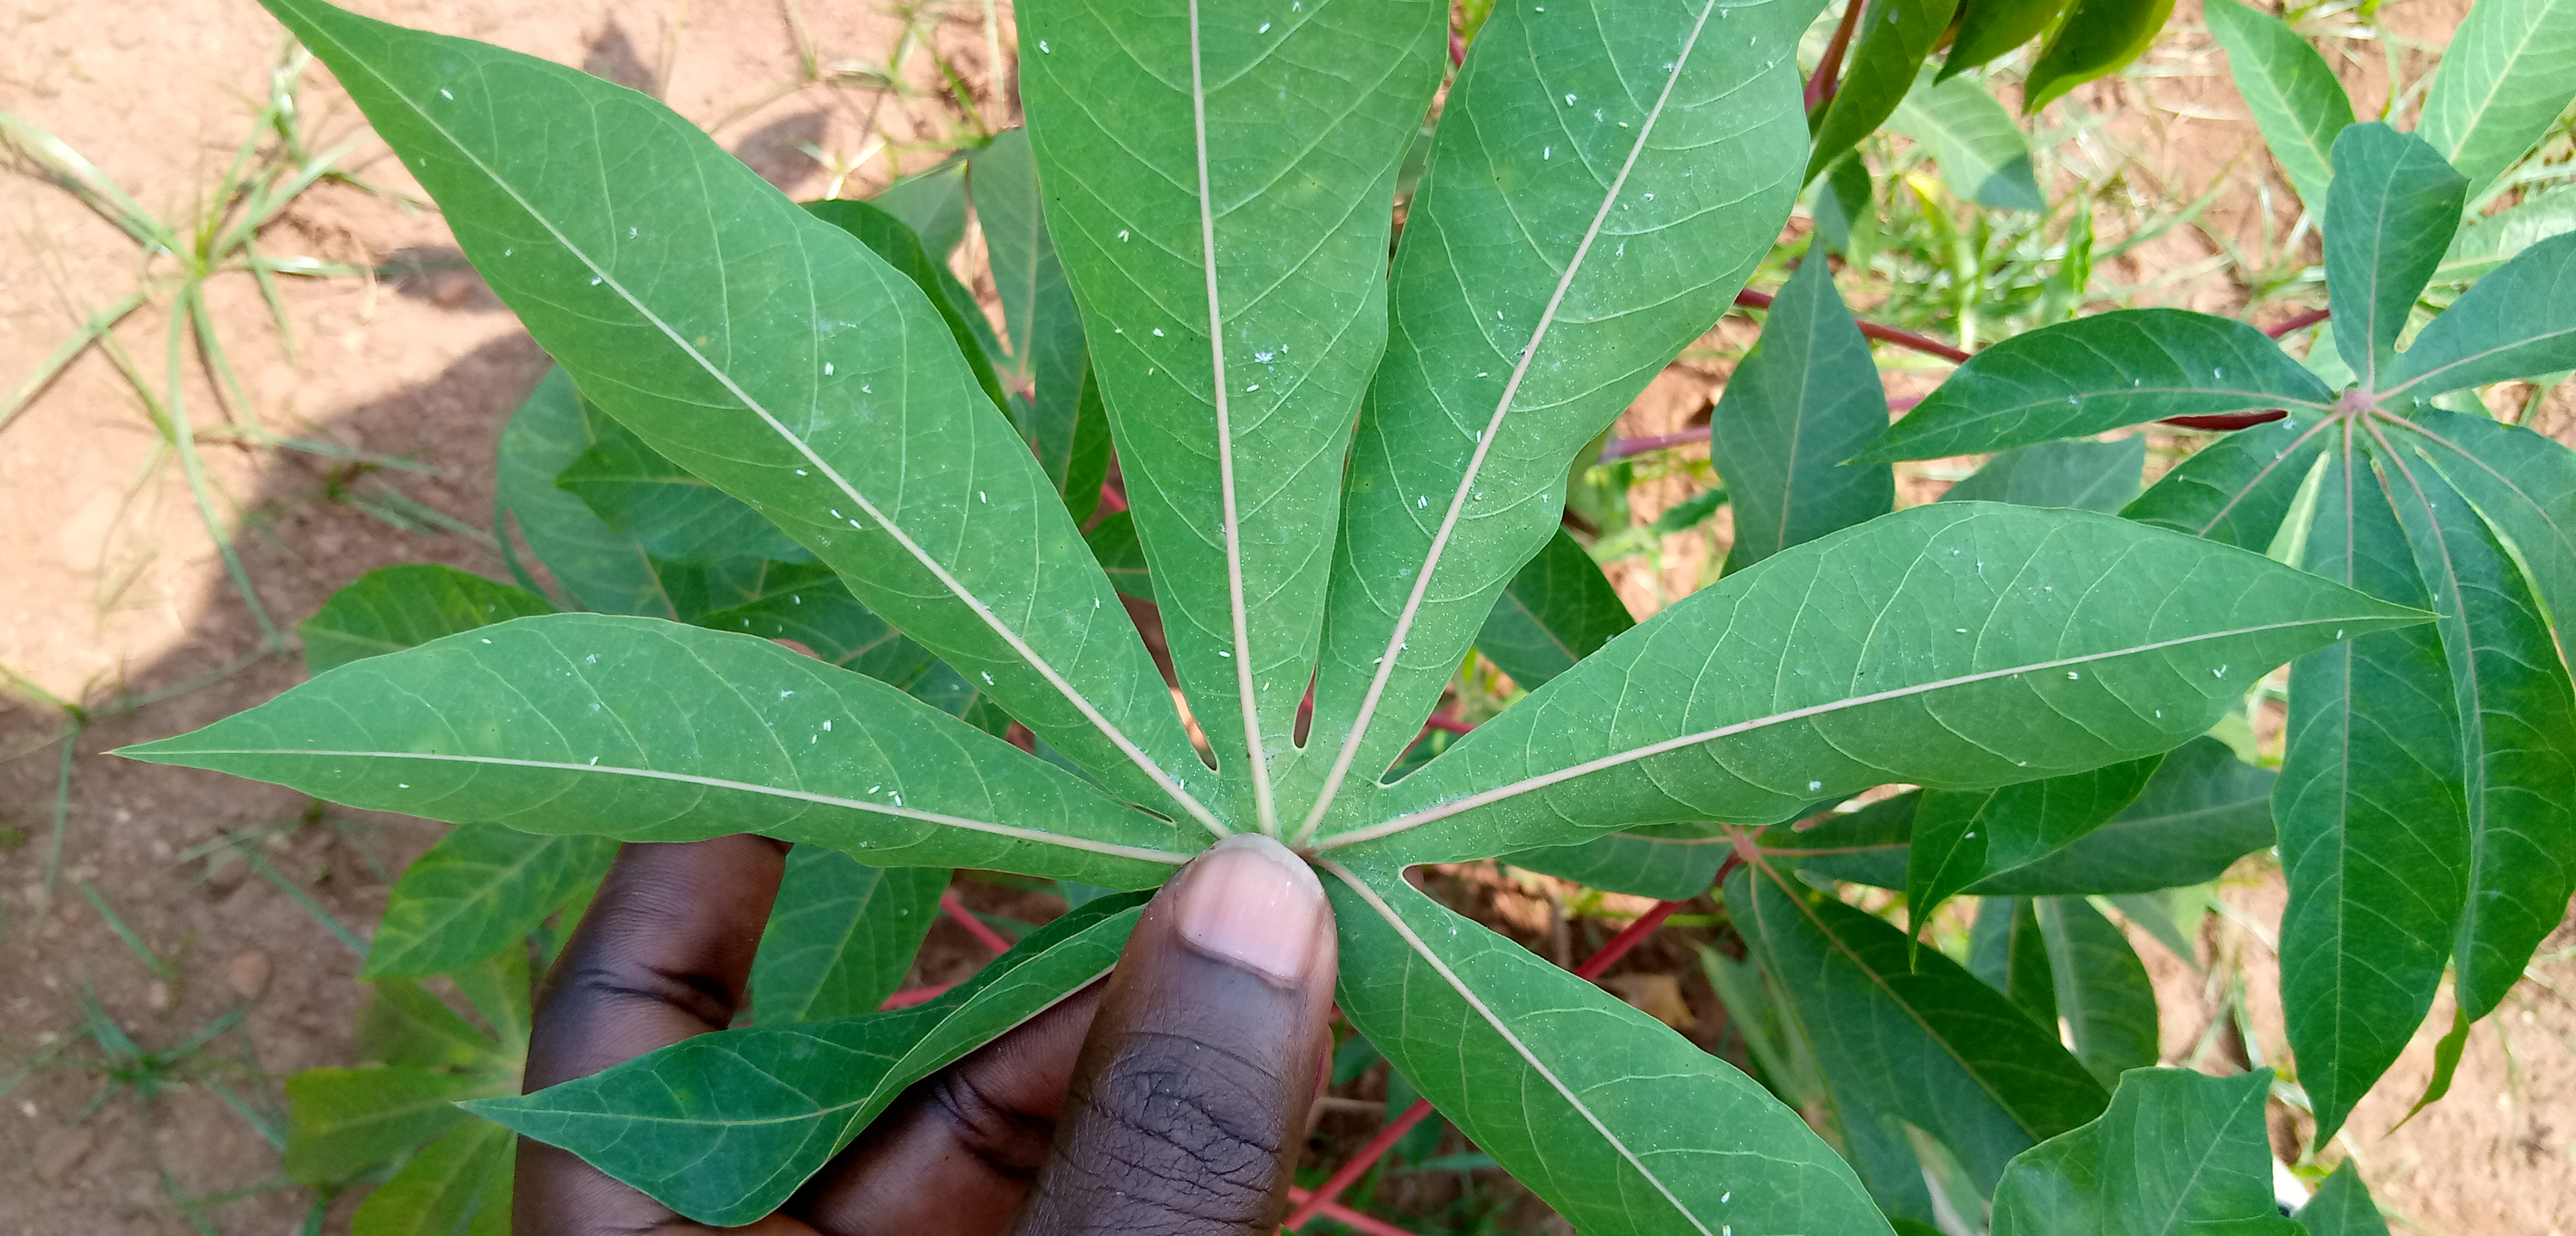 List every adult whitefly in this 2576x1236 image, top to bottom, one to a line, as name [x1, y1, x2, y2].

whitefly [1532, 1, 1550, 15]
whitefly [1255, 14, 1277, 40]
whitefly [1748, 35, 1758, 49]
whitefly [1035, 37, 1055, 58]
whitefly [1765, 59, 1776, 71]
whitefly [435, 80, 459, 109]
whitefly [1561, 90, 1581, 109]
whitefly [1615, 118, 1633, 132]
whitefly [1538, 140, 1558, 169]
whitefly [1108, 225, 1138, 245]
whitefly [582, 270, 612, 294]
whitefly [1495, 308, 1506, 323]
whitefly [1146, 323, 1167, 345]
whitefly [1113, 327, 1125, 335]
whitefly [817, 359, 842, 383]
whitefly [1146, 366, 1155, 379]
whitefly [1469, 368, 1490, 383]
whitefly [1240, 380, 1264, 394]
whitefly [1472, 426, 1488, 447]
whitefly [790, 464, 808, 478]
whitefly [975, 484, 992, 514]
whitefly [1412, 492, 1435, 515]
whitefly [829, 507, 846, 521]
whitefly [846, 515, 865, 534]
whitefly [1094, 595, 1102, 611]
whitefly [1951, 623, 1972, 642]
whitefly [2334, 625, 2345, 641]
whitefly [480, 637, 494, 646]
whitefly [1213, 644, 1237, 664]
whitefly [1366, 651, 1397, 667]
whitefly [2219, 663, 2228, 675]
whitefly [978, 667, 1005, 691]
whitefly [2064, 667, 2084, 682]
whitefly [2211, 667, 2222, 680]
whitefly [1260, 679, 1274, 693]
whitefly [2153, 707, 2163, 720]
whitefly [817, 709, 837, 739]
whitefly [810, 733, 820, 747]
whitefly [588, 754, 601, 767]
whitefly [1804, 777, 1826, 797]
whitefly [397, 782, 412, 791]
whitefly [862, 783, 886, 796]
whitefly [887, 789, 899, 798]
whitefly [893, 791, 903, 806]
whitefly [1714, 1183, 1734, 1203]